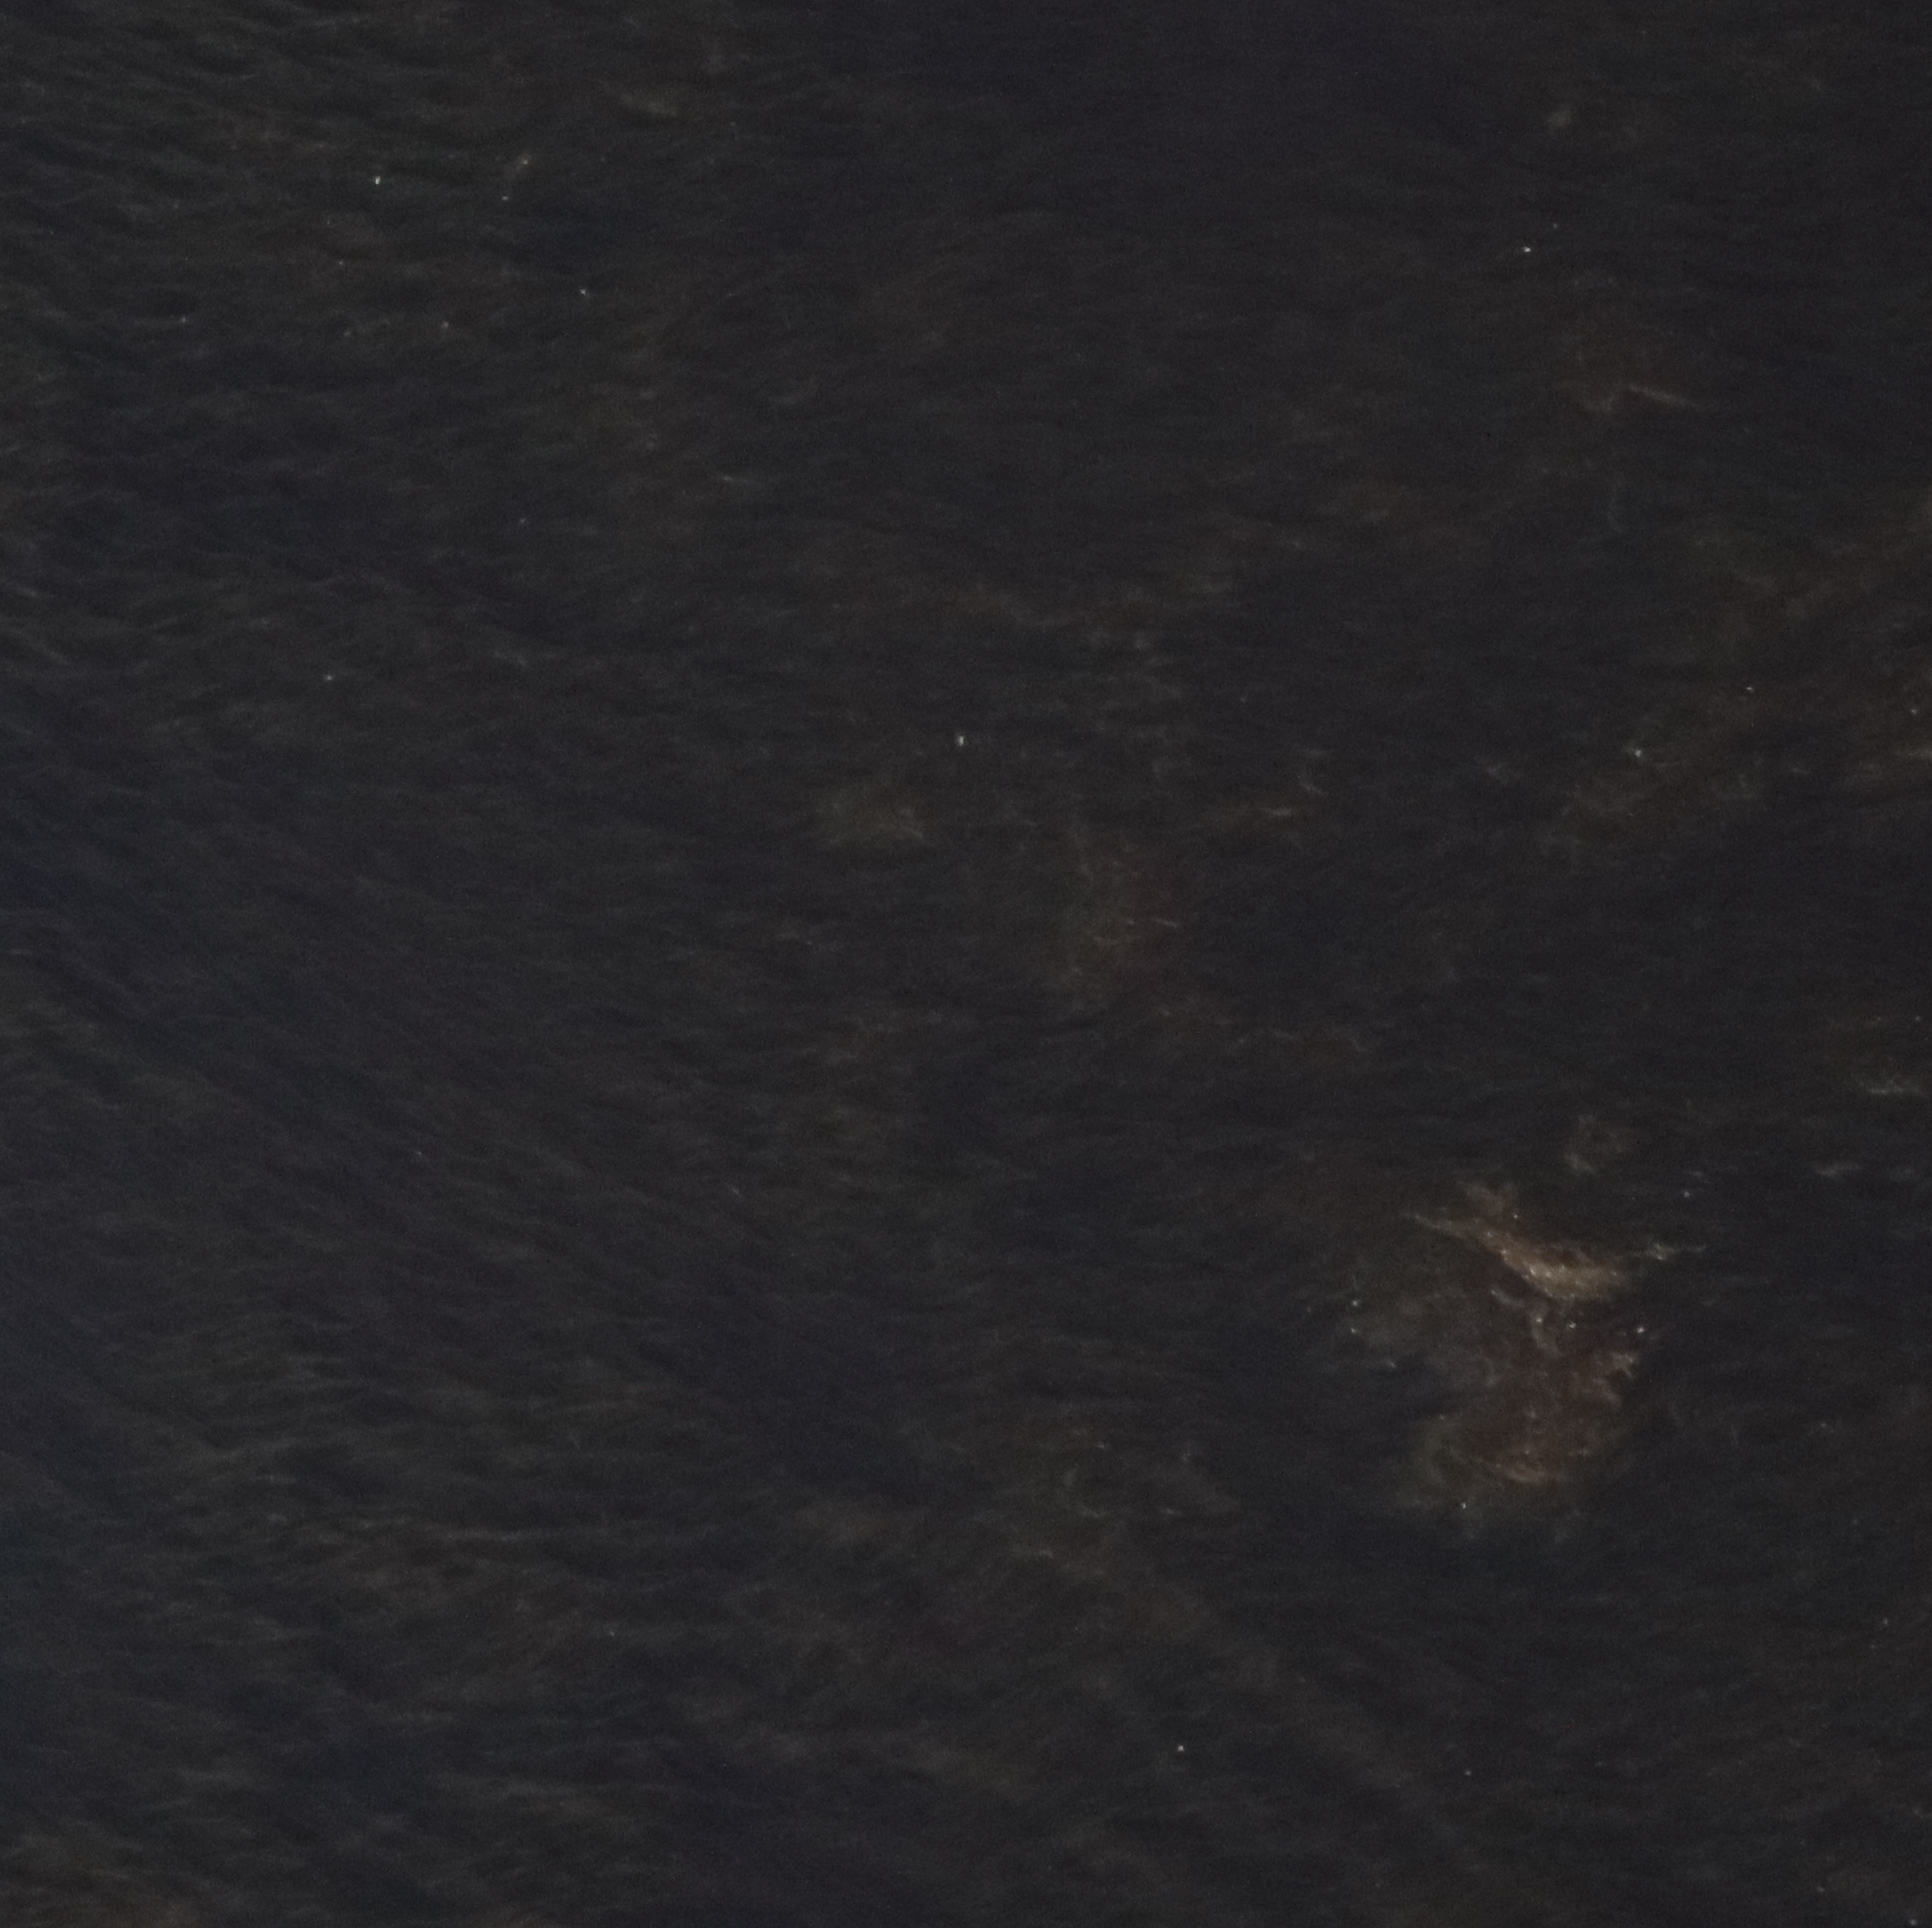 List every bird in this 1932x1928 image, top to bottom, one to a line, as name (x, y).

None